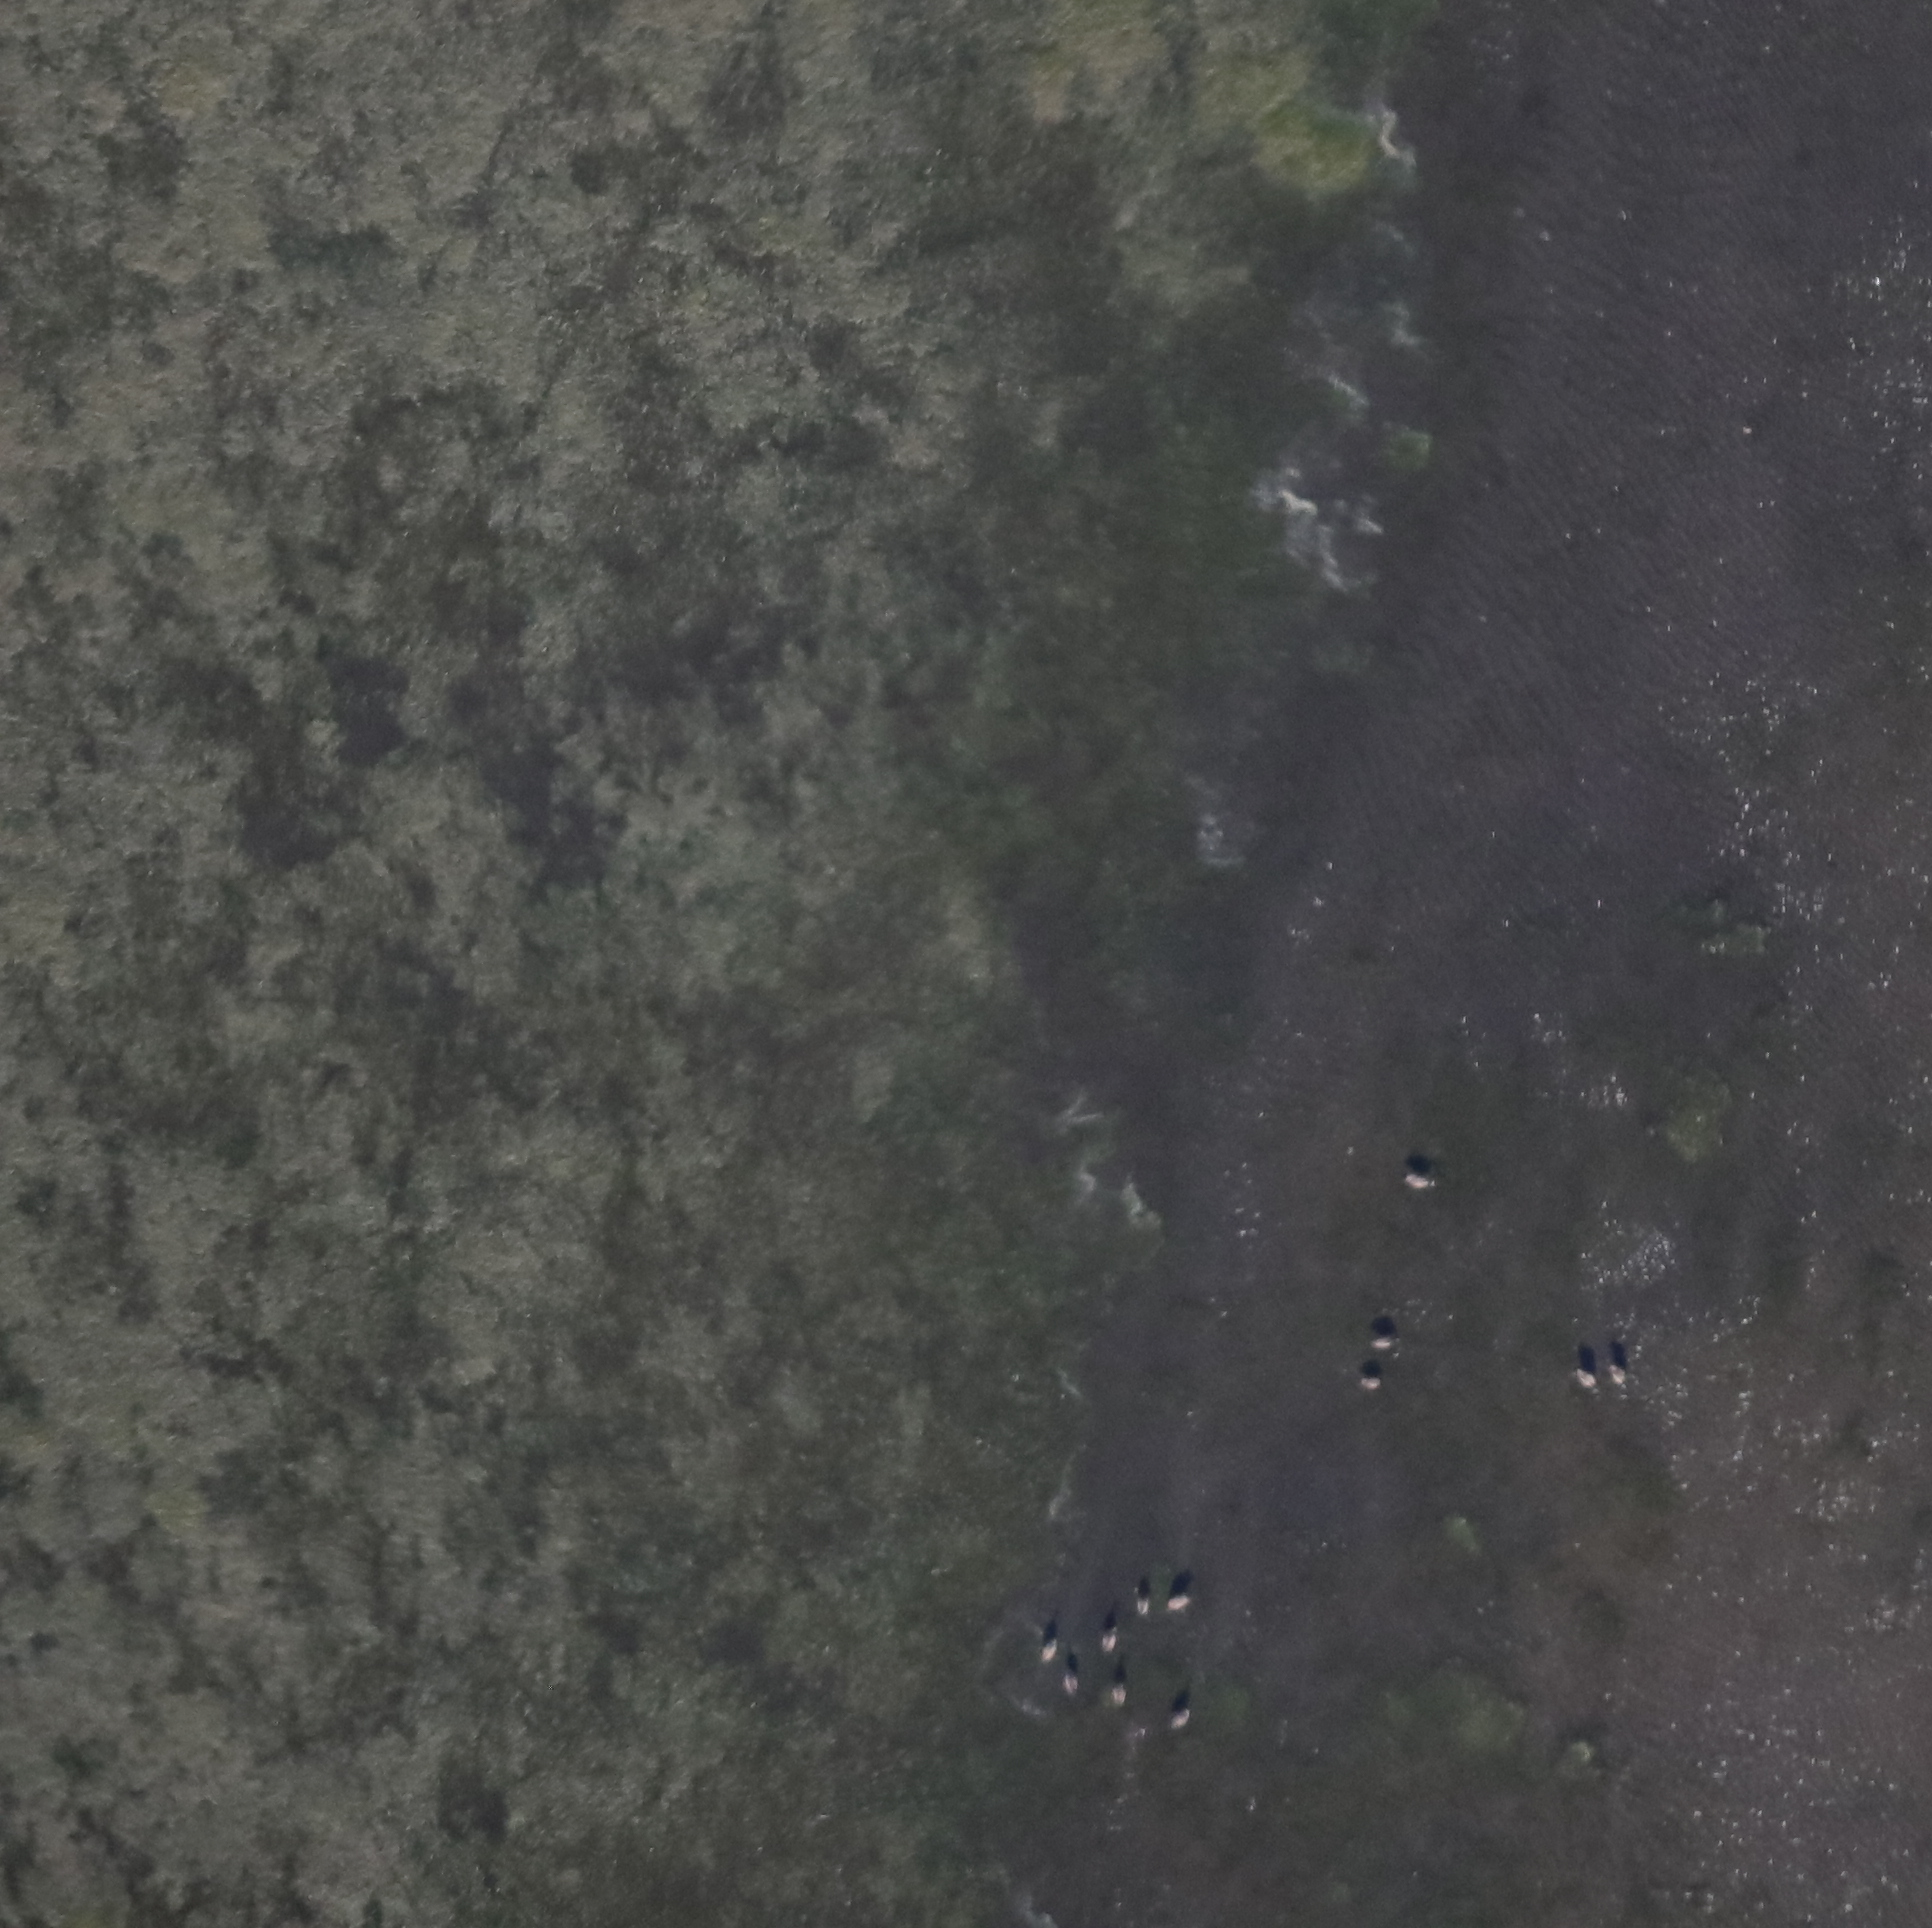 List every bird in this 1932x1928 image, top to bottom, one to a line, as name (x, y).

Canada goose (1421, 1181)
Canada goose (1383, 1336)
Canada goose (1617, 1376)
Canada goose (1587, 1378)
Canada goose (1370, 1383)
Canada goose (1176, 1599)
Canada goose (1140, 1603)
Canada goose (1111, 1645)
Canada goose (1048, 1651)
Canada goose (1071, 1683)
Canada goose (1118, 1697)
Canada goose (1179, 1716)